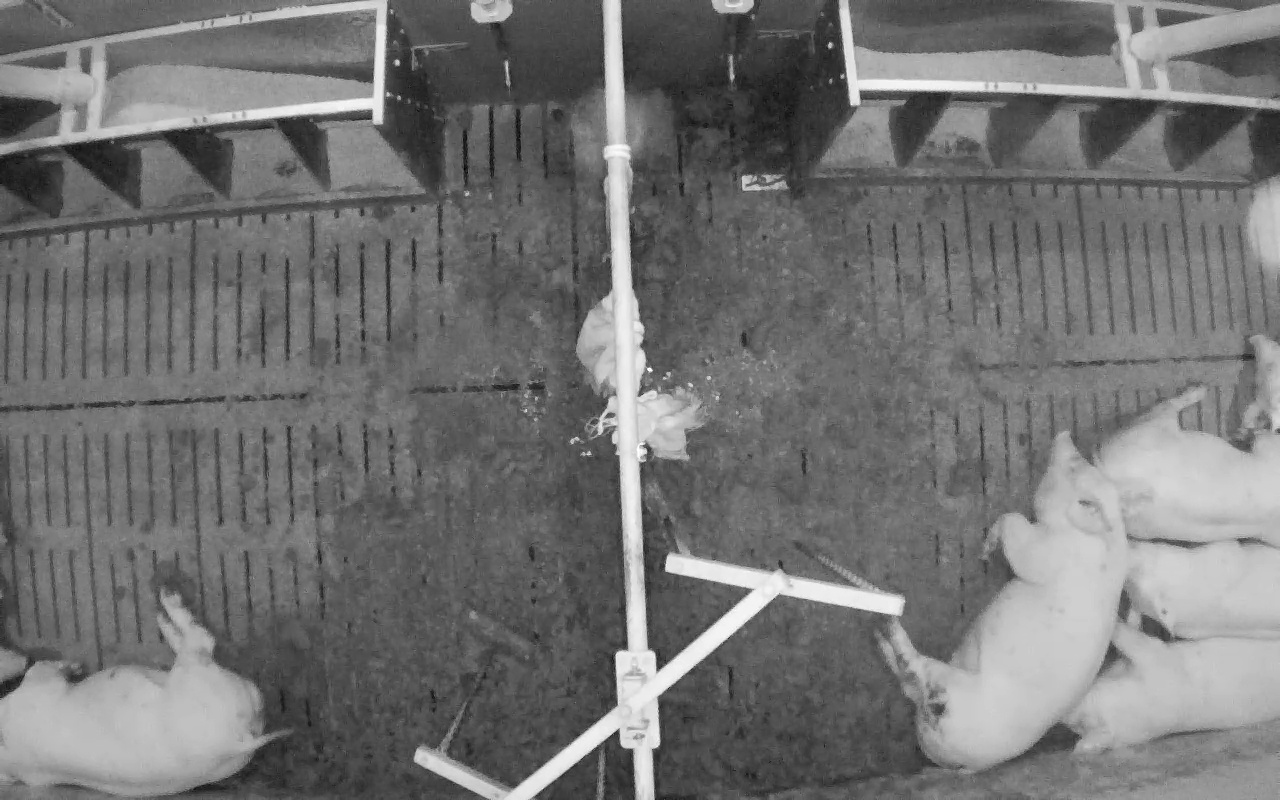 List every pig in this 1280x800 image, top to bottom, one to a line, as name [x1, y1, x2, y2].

pig [1237, 331, 1278, 432]
pig [1090, 383, 1279, 549]
pig [873, 430, 1160, 776]
pig [1123, 540, 1279, 640]
pig [1, 590, 298, 792]
pig [1060, 622, 1279, 756]